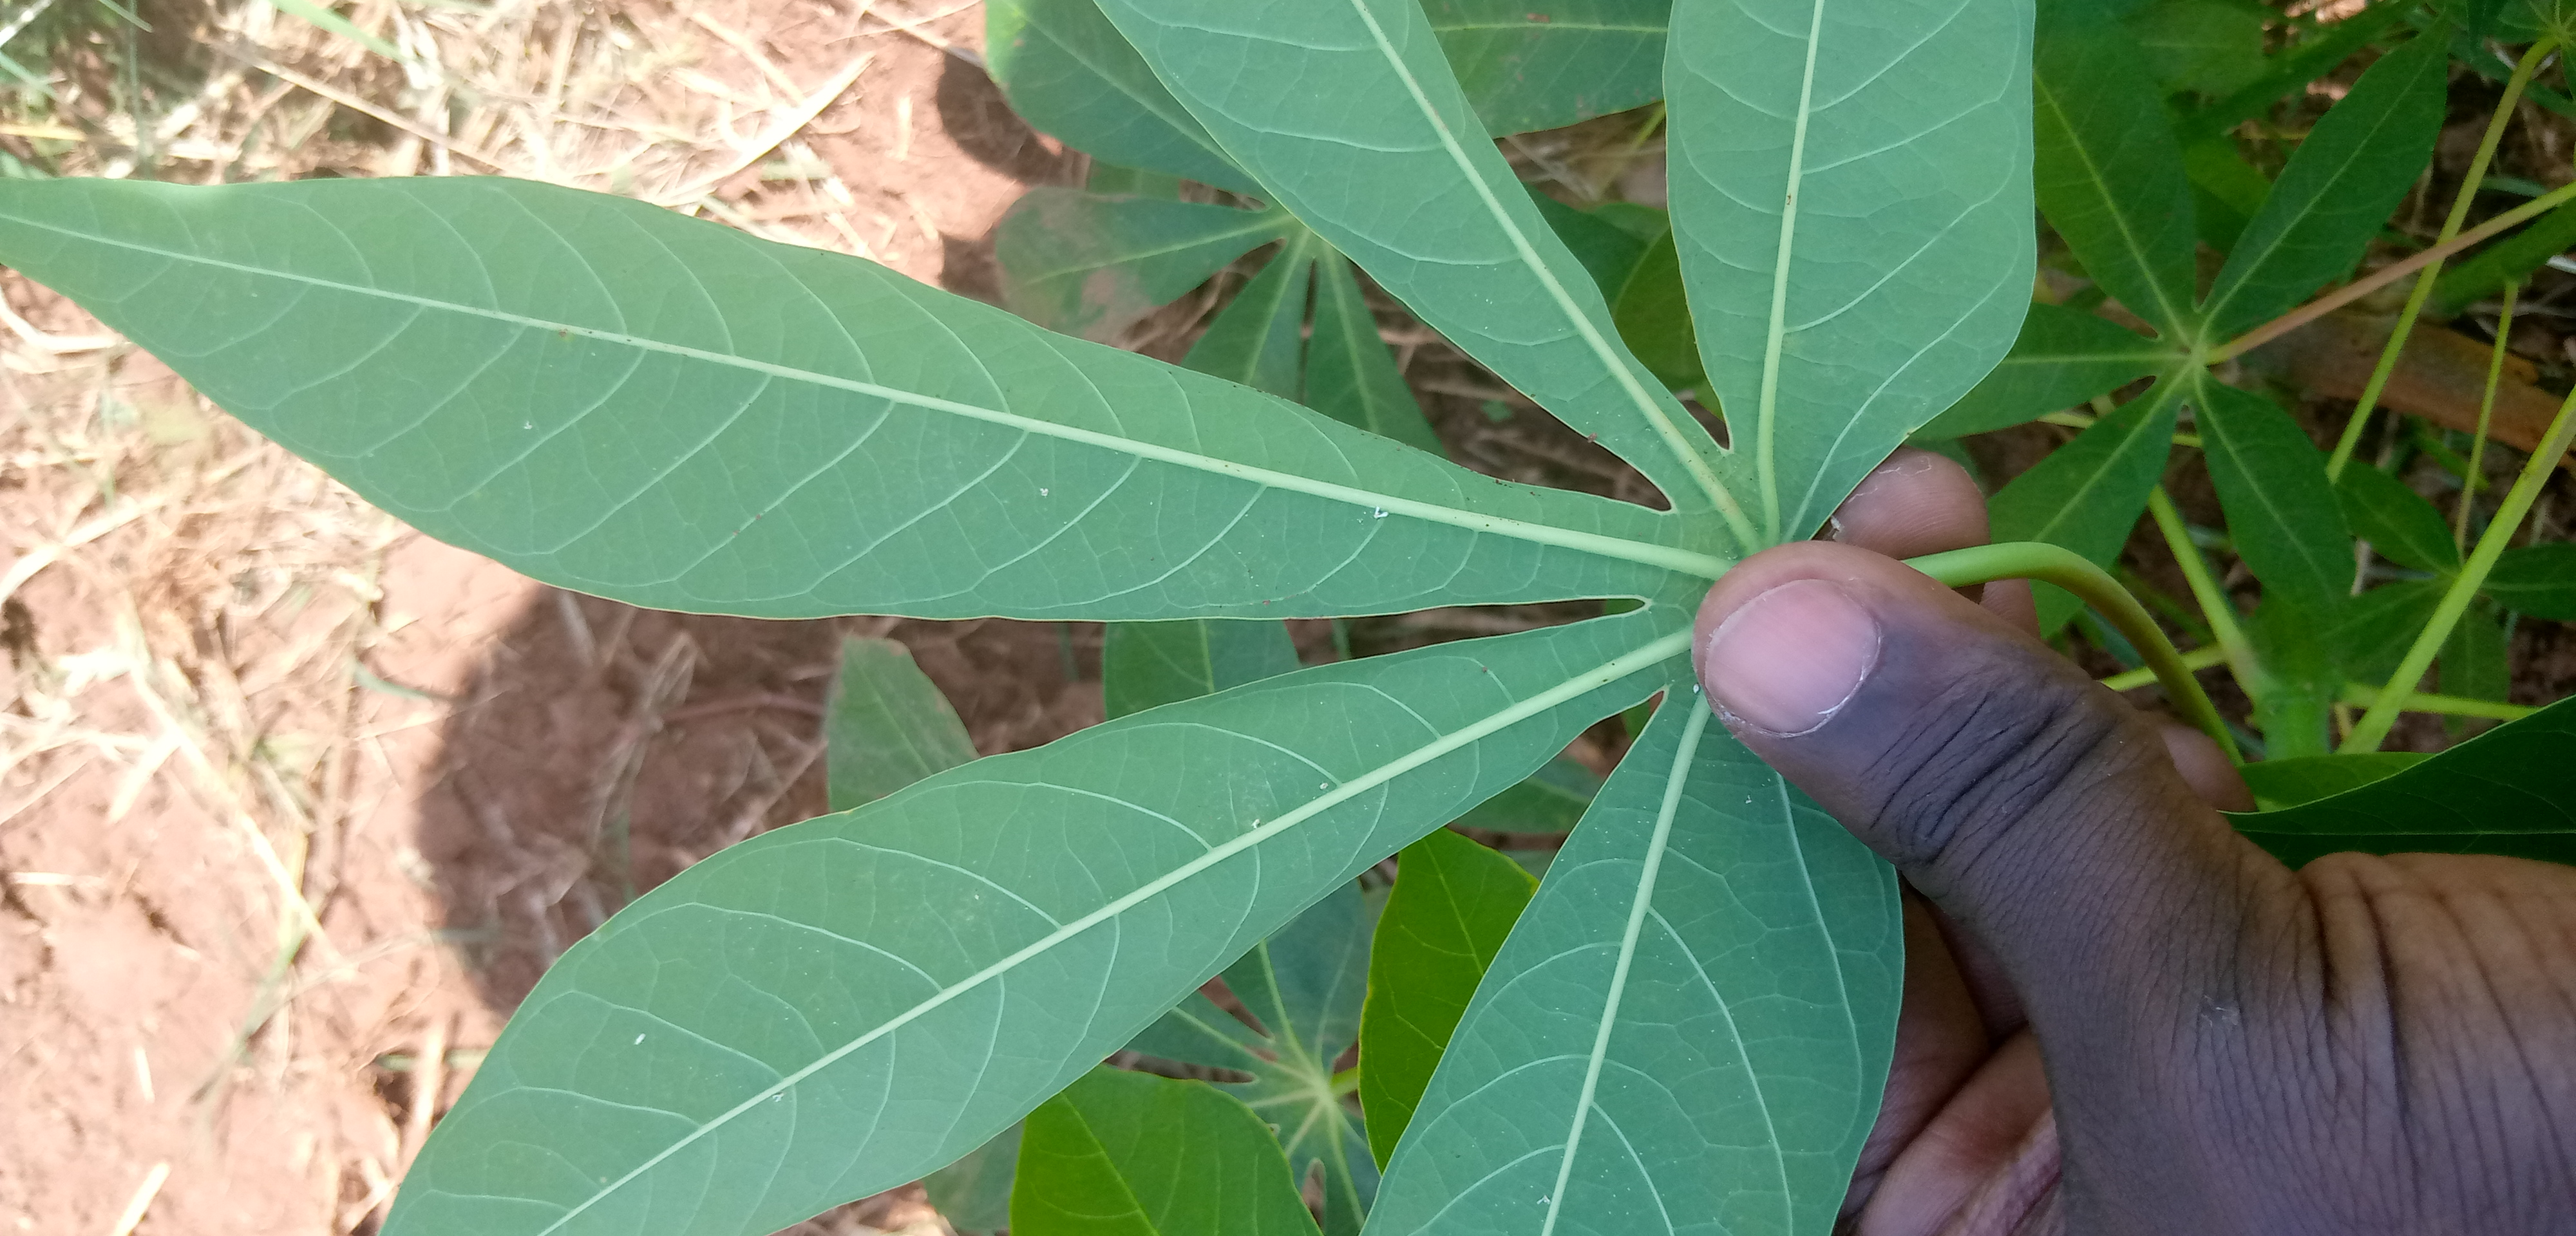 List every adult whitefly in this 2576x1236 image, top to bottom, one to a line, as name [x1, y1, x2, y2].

whitefly [523, 419, 534, 433]
whitefly [1037, 484, 1053, 499]
whitefly [1373, 504, 1392, 520]
whitefly [1250, 817, 1262, 830]
whitefly [632, 1031, 650, 1048]